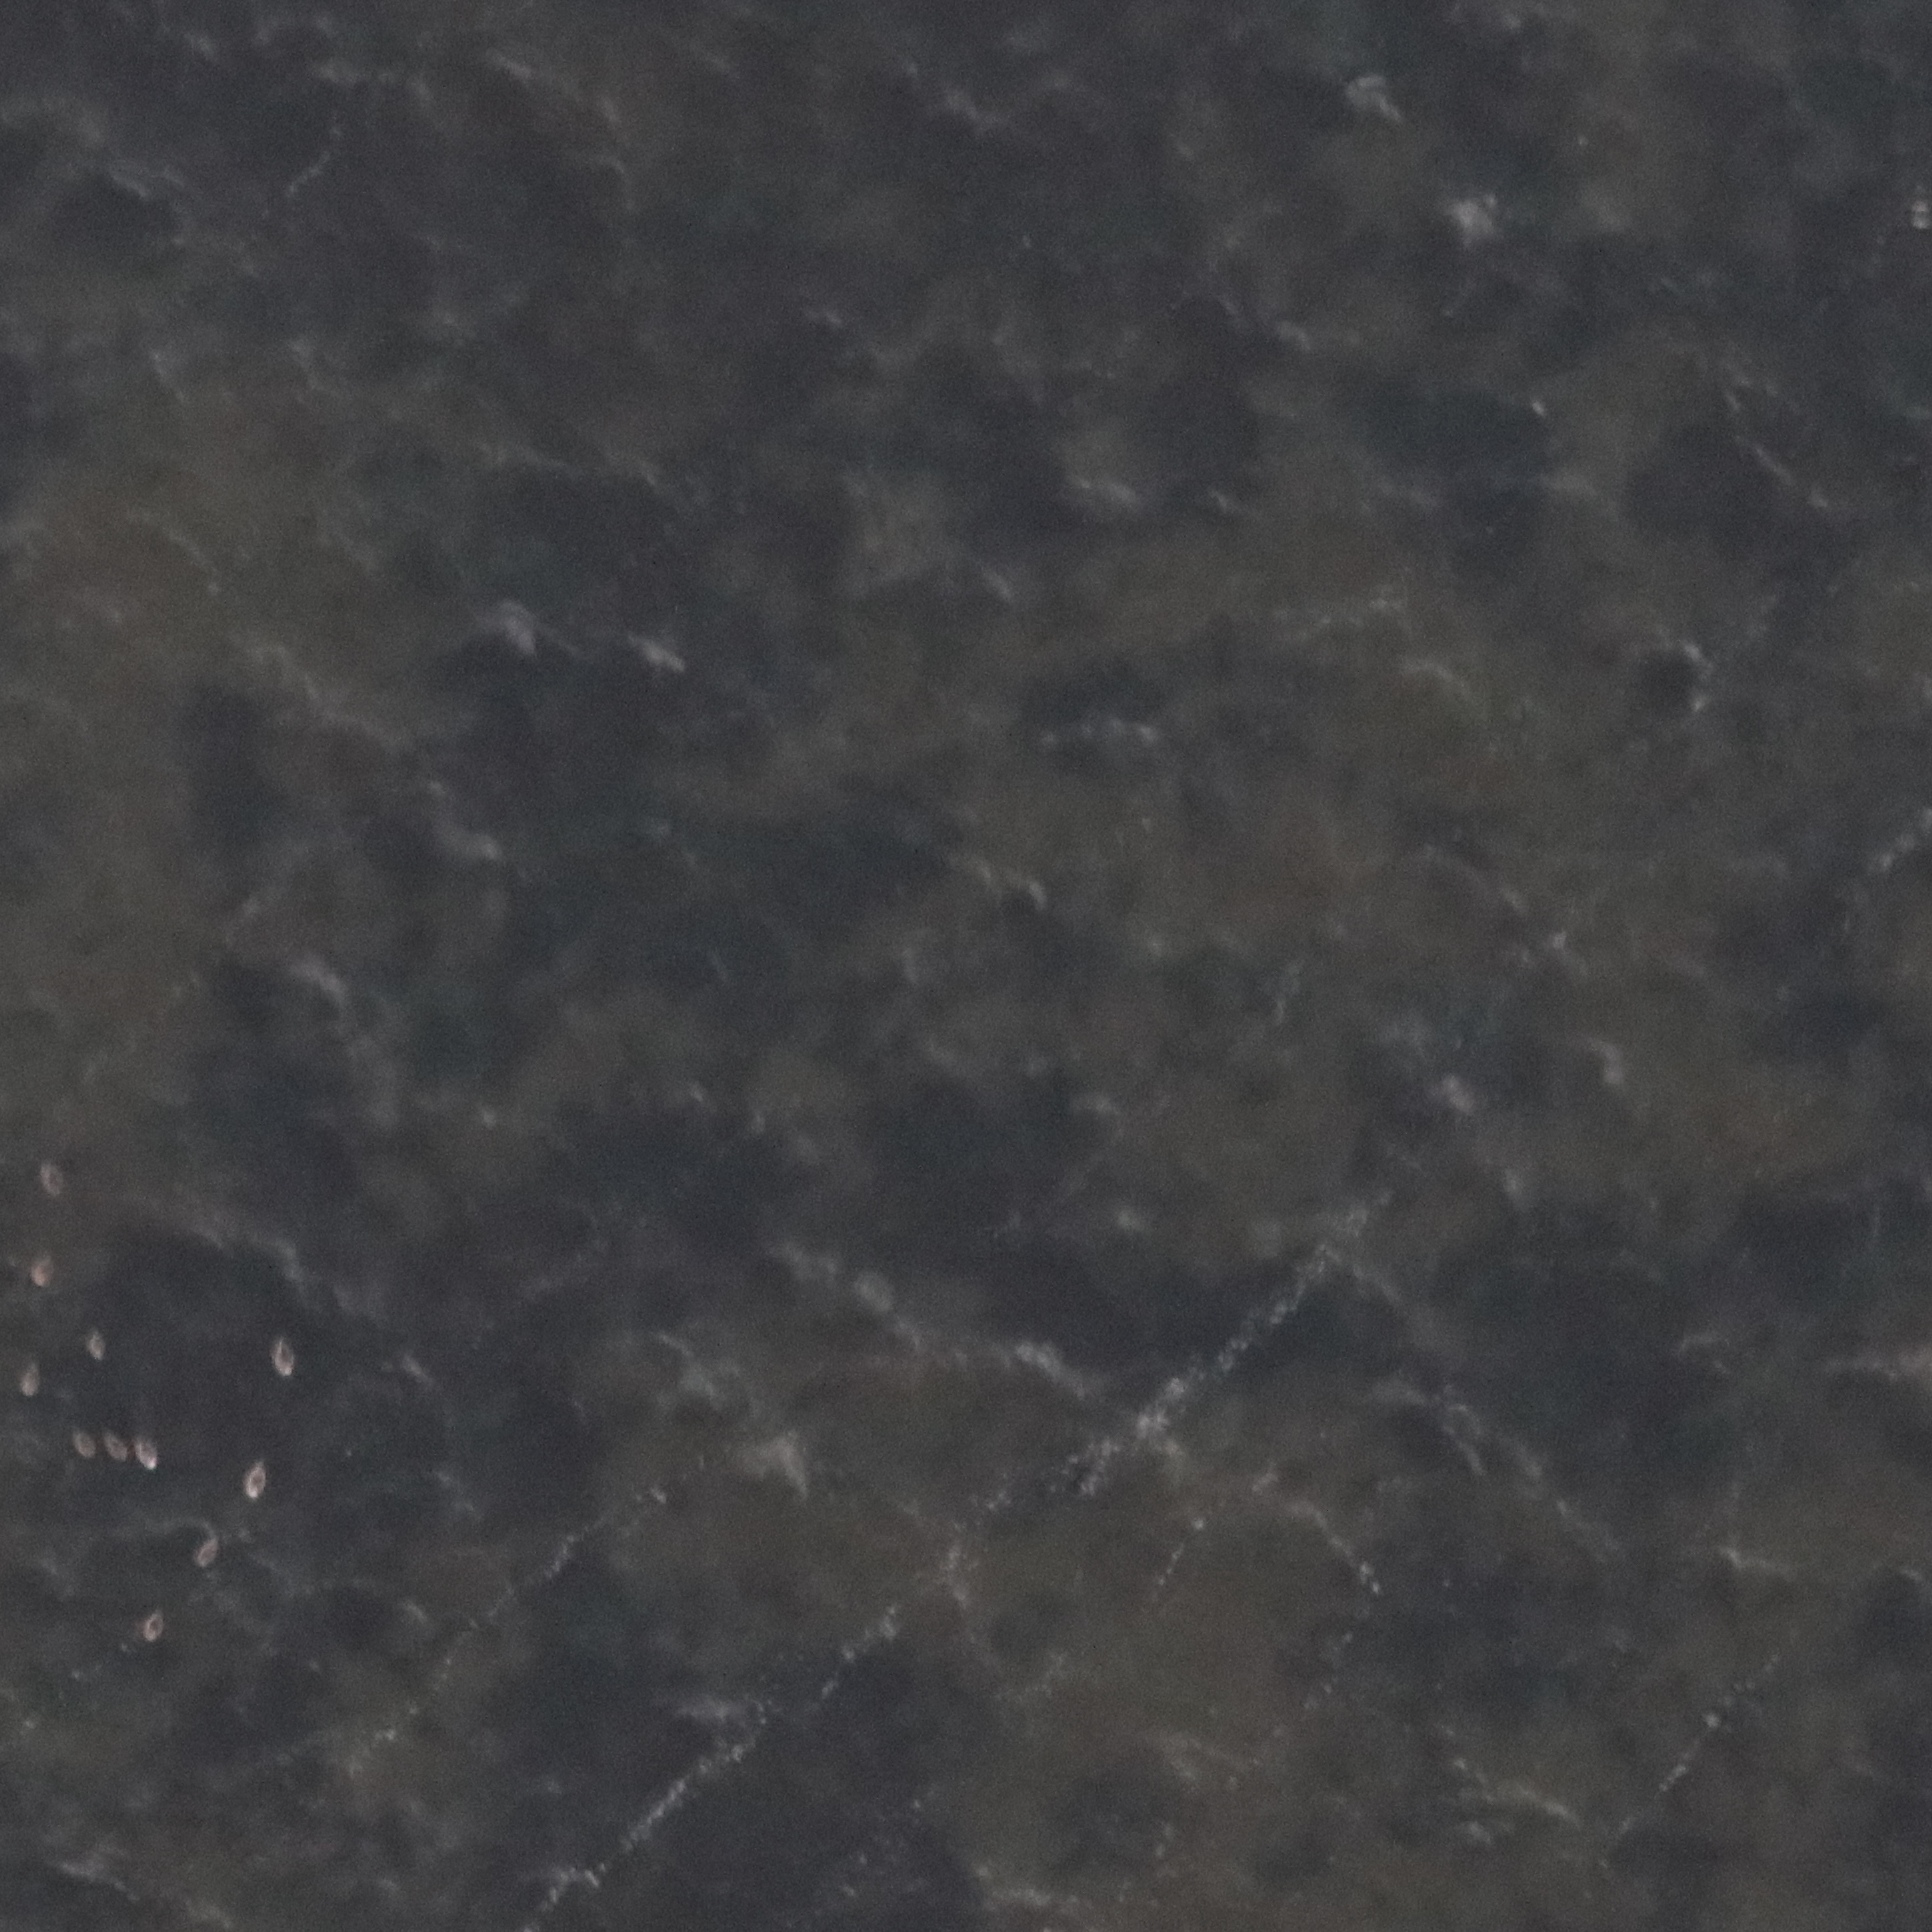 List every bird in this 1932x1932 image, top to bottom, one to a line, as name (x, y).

other bird (50, 1180)
other bird (38, 1270)
other bird (94, 1347)
other bird (285, 1359)
other bird (34, 1387)
other bird (85, 1444)
other bird (115, 1448)
other bird (148, 1451)
other bird (254, 1477)
other bird (206, 1555)
other bird (154, 1625)